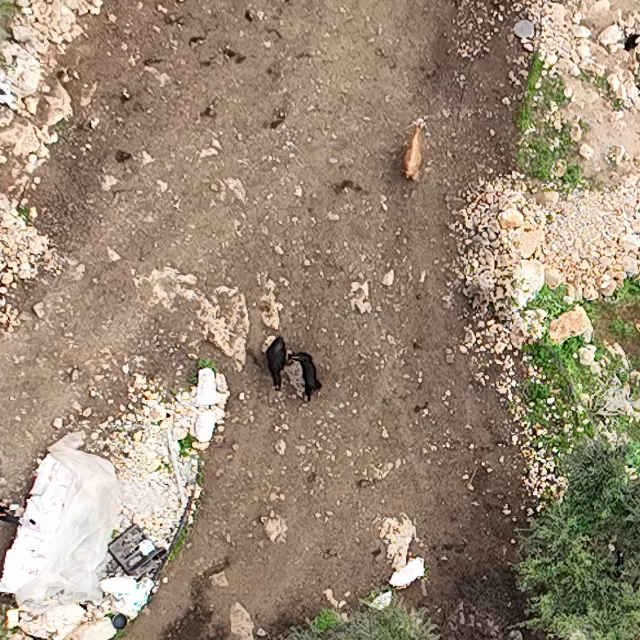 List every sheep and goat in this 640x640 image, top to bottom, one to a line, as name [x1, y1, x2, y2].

goat [404, 121, 425, 182]